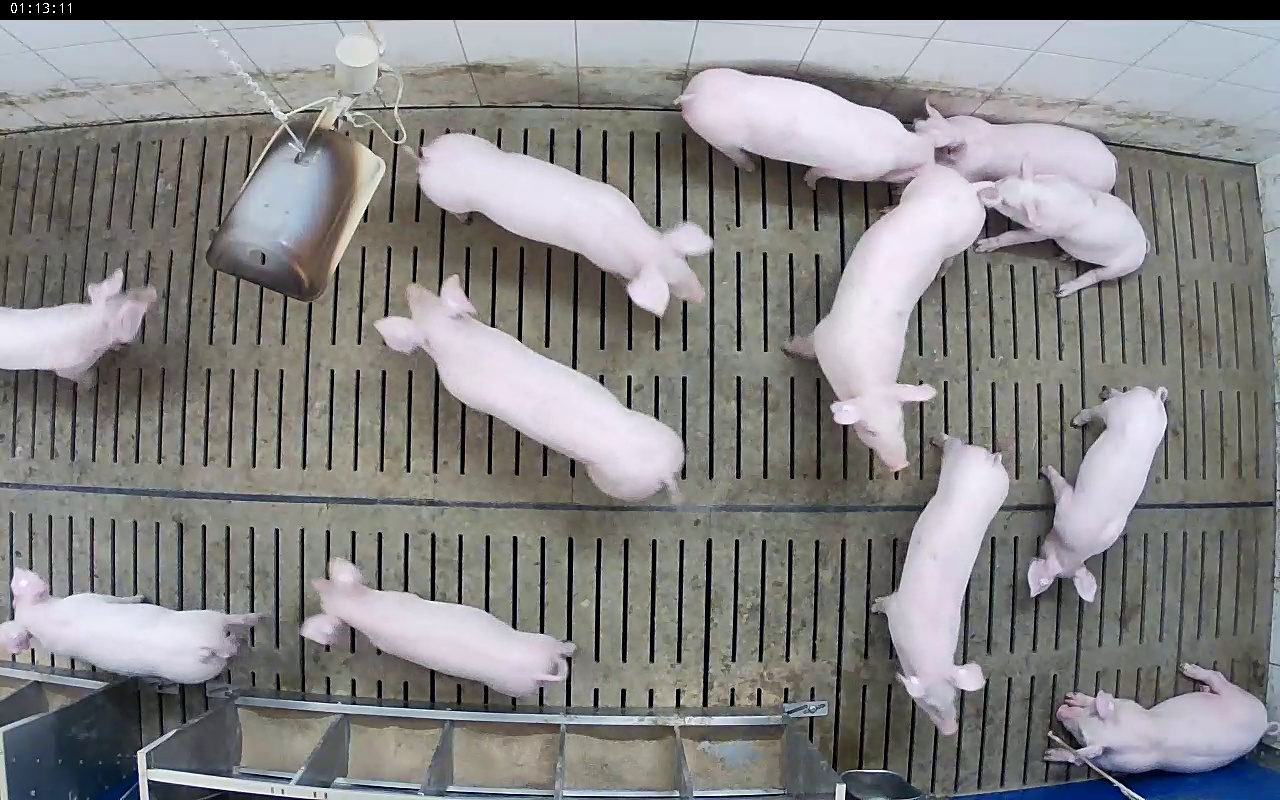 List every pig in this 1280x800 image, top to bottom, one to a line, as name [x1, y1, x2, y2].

pig [675, 69, 957, 193]
pig [925, 97, 1119, 194]
pig [403, 134, 710, 322]
pig [976, 153, 1152, 297]
pig [785, 164, 999, 473]
pig [0, 269, 161, 384]
pig [374, 273, 687, 508]
pig [1028, 383, 1171, 602]
pig [869, 432, 1010, 738]
pig [302, 555, 576, 702]
pig [1, 567, 258, 683]
pig [1044, 662, 1278, 775]